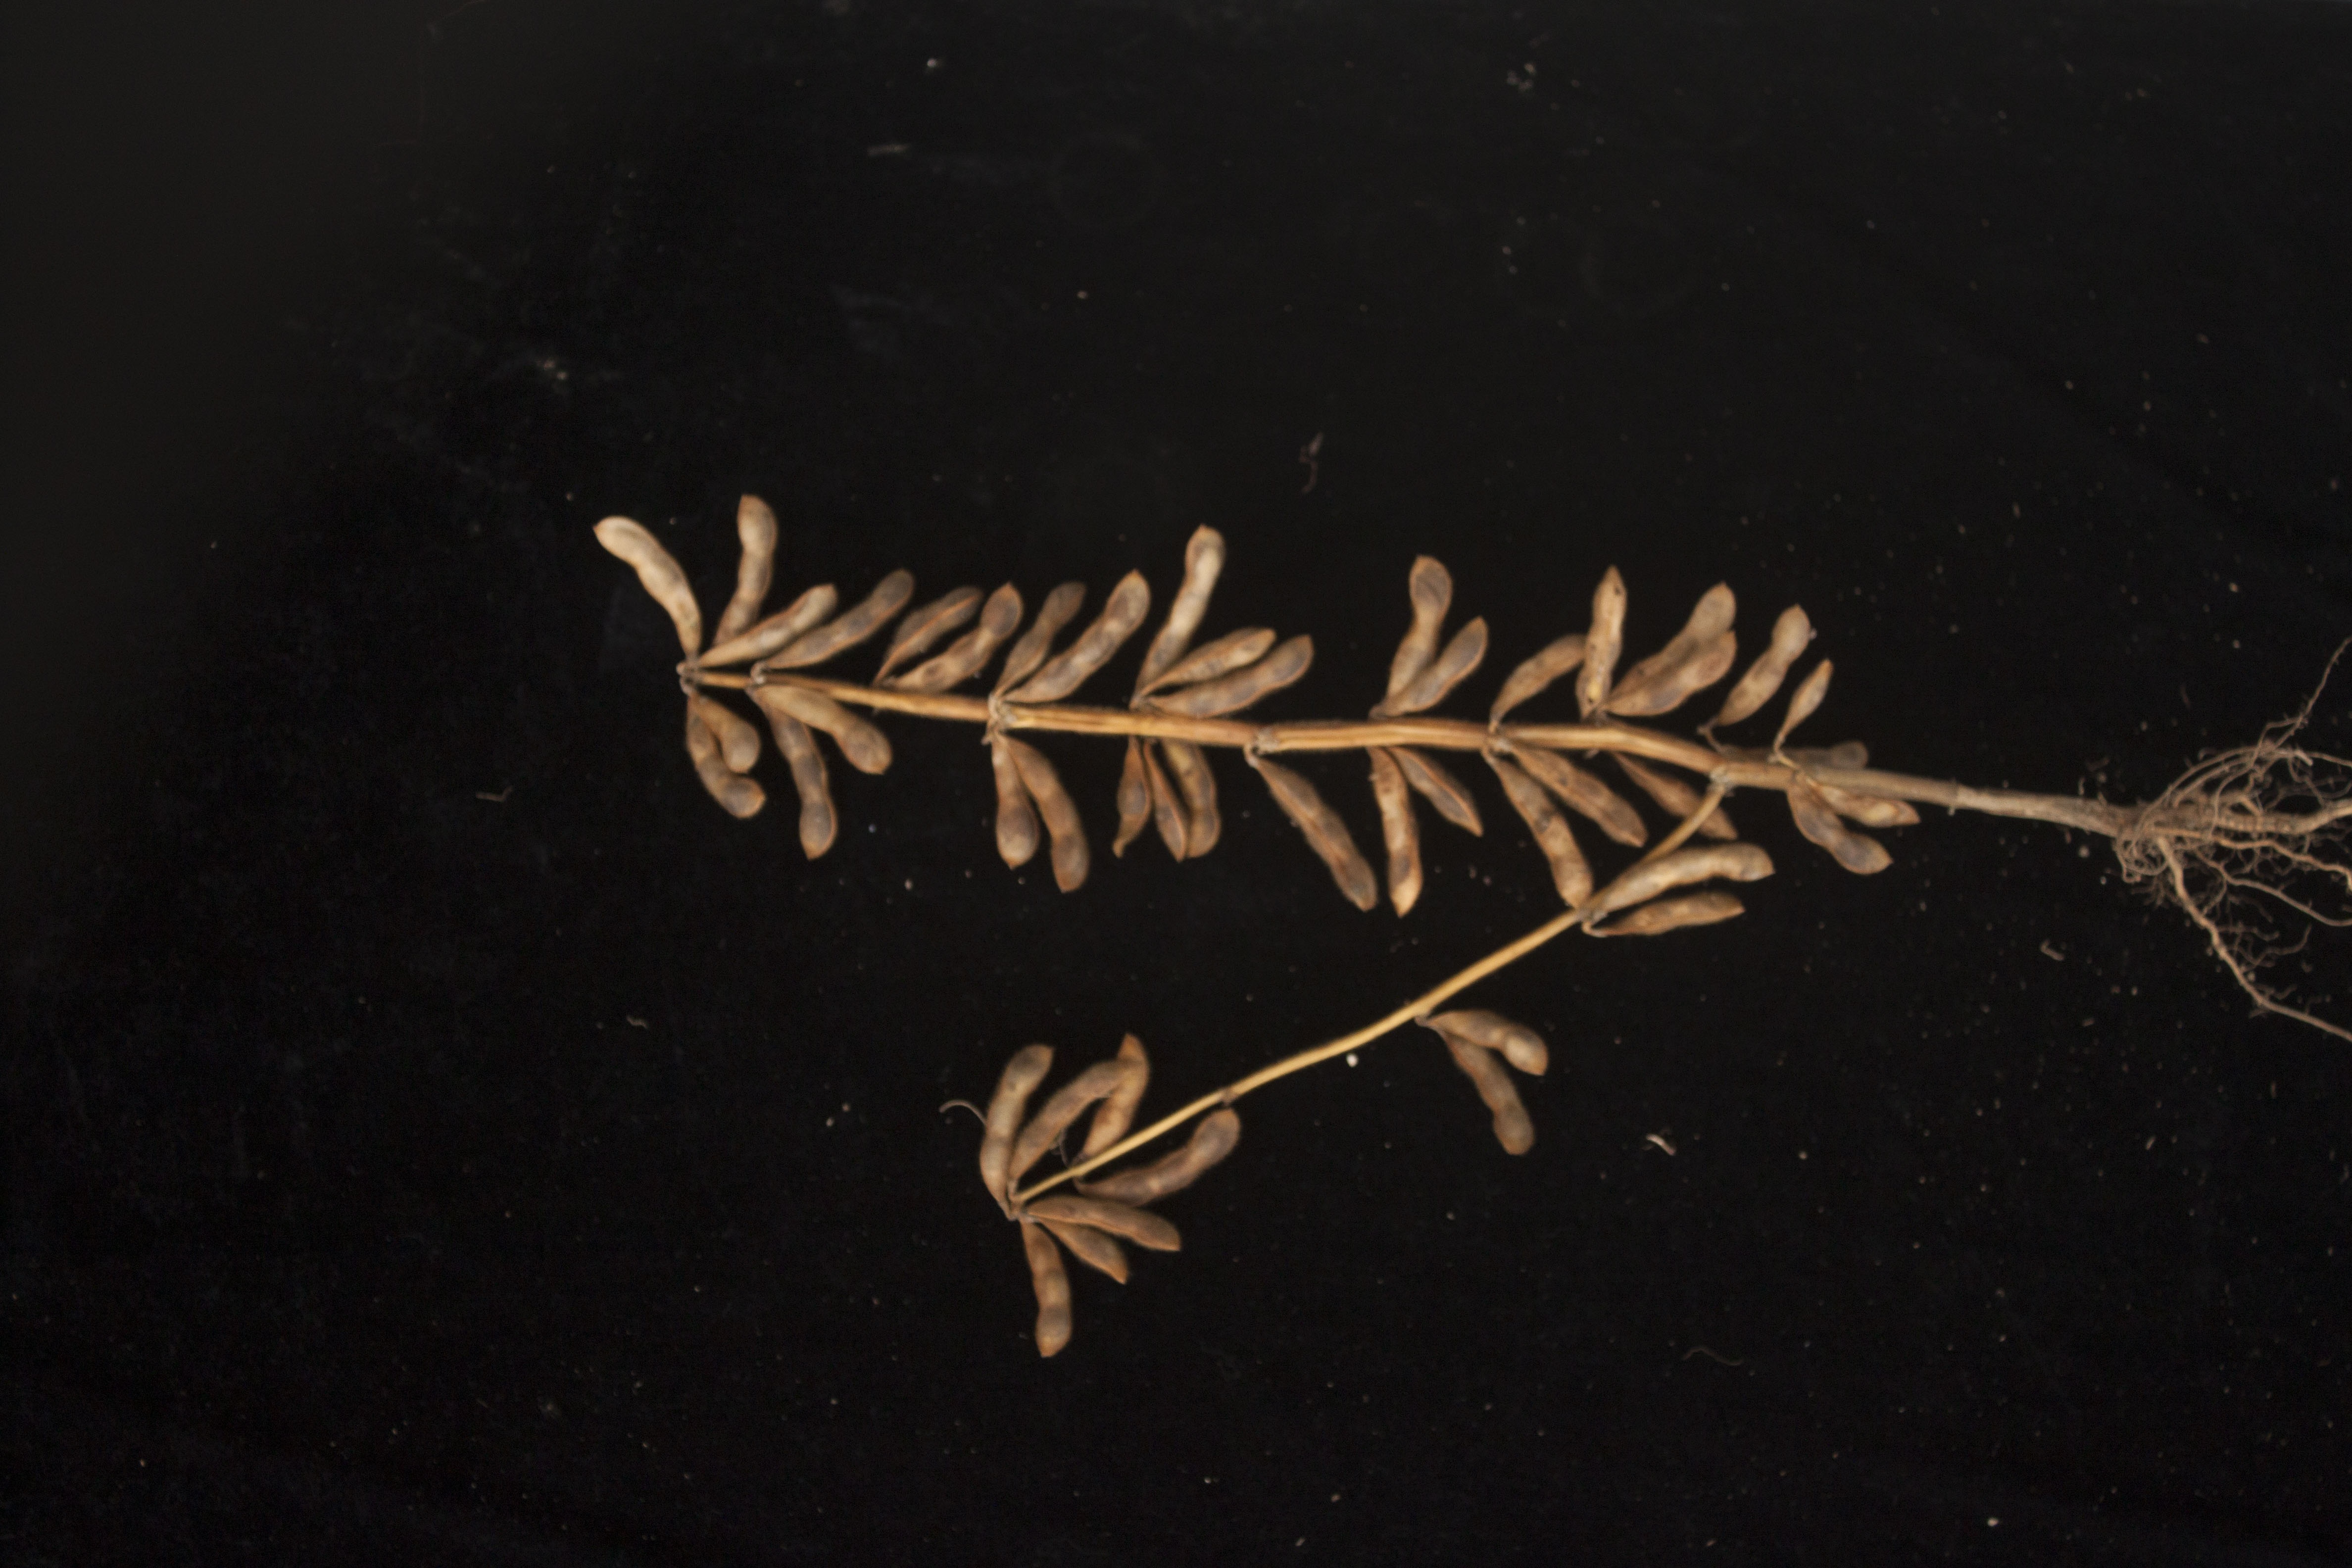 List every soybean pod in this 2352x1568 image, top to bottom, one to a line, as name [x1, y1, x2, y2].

soybean pod [713, 496, 778, 645]
soybean pod [592, 518, 702, 661]
soybean pod [1135, 525, 1225, 687]
soybean pod [1387, 556, 1454, 697]
soybean pod [1002, 568, 1151, 706]
soybean pod [1575, 568, 1627, 724]
soybean pod [758, 569, 914, 671]
soybean pod [890, 582, 1023, 694]
soybean pod [681, 583, 839, 673]
soybean pod [992, 583, 1086, 697]
soybean pod [1614, 583, 1736, 700]
soybean pod [872, 588, 984, 685]
soybean pod [1720, 603, 1812, 726]
soybean pod [1368, 618, 1488, 718]
soybean pod [1135, 629, 1276, 707]
soybean pod [1602, 631, 1737, 717]
soybean pod [1488, 636, 1586, 736]
soybean pod [1149, 637, 1314, 721]
soybean pod [1773, 658, 1834, 748]
soybean pod [752, 687, 892, 777]
soybean pod [688, 691, 761, 774]
soybean pod [753, 701, 837, 860]
soybean pod [685, 709, 767, 820]
soybean pod [993, 733, 1089, 893]
soybean pod [1112, 737, 1152, 859]
soybean pod [990, 739, 1041, 870]
soybean pod [1161, 739, 1221, 859]
soybean pod [1502, 741, 1649, 848]
soybean pod [1141, 743, 1191, 861]
soybean pod [1366, 747, 1423, 919]
soybean pod [1390, 747, 1484, 838]
soybean pod [1480, 747, 1593, 913]
soybean pod [1610, 753, 1737, 842]
soybean pod [1245, 756, 1378, 912]
soybean pod [1804, 776, 1920, 828]
soybean pod [1787, 781, 1892, 876]
soybean pod [1585, 846, 1775, 927]
soybean pod [1588, 893, 1745, 939]
soybean pod [1428, 1009, 1548, 1077]
soybean pod [1427, 1022, 1535, 1156]
soybean pod [1069, 1030, 1150, 1166]
soybean pod [979, 1043, 1054, 1221]
soybean pod [1009, 1061, 1117, 1195]
soybean pod [1074, 1109, 1240, 1208]
soybean pod [1025, 1195, 1180, 1252]
soybean pod [1021, 1217, 1073, 1358]
soybean pod [1041, 1222, 1128, 1285]